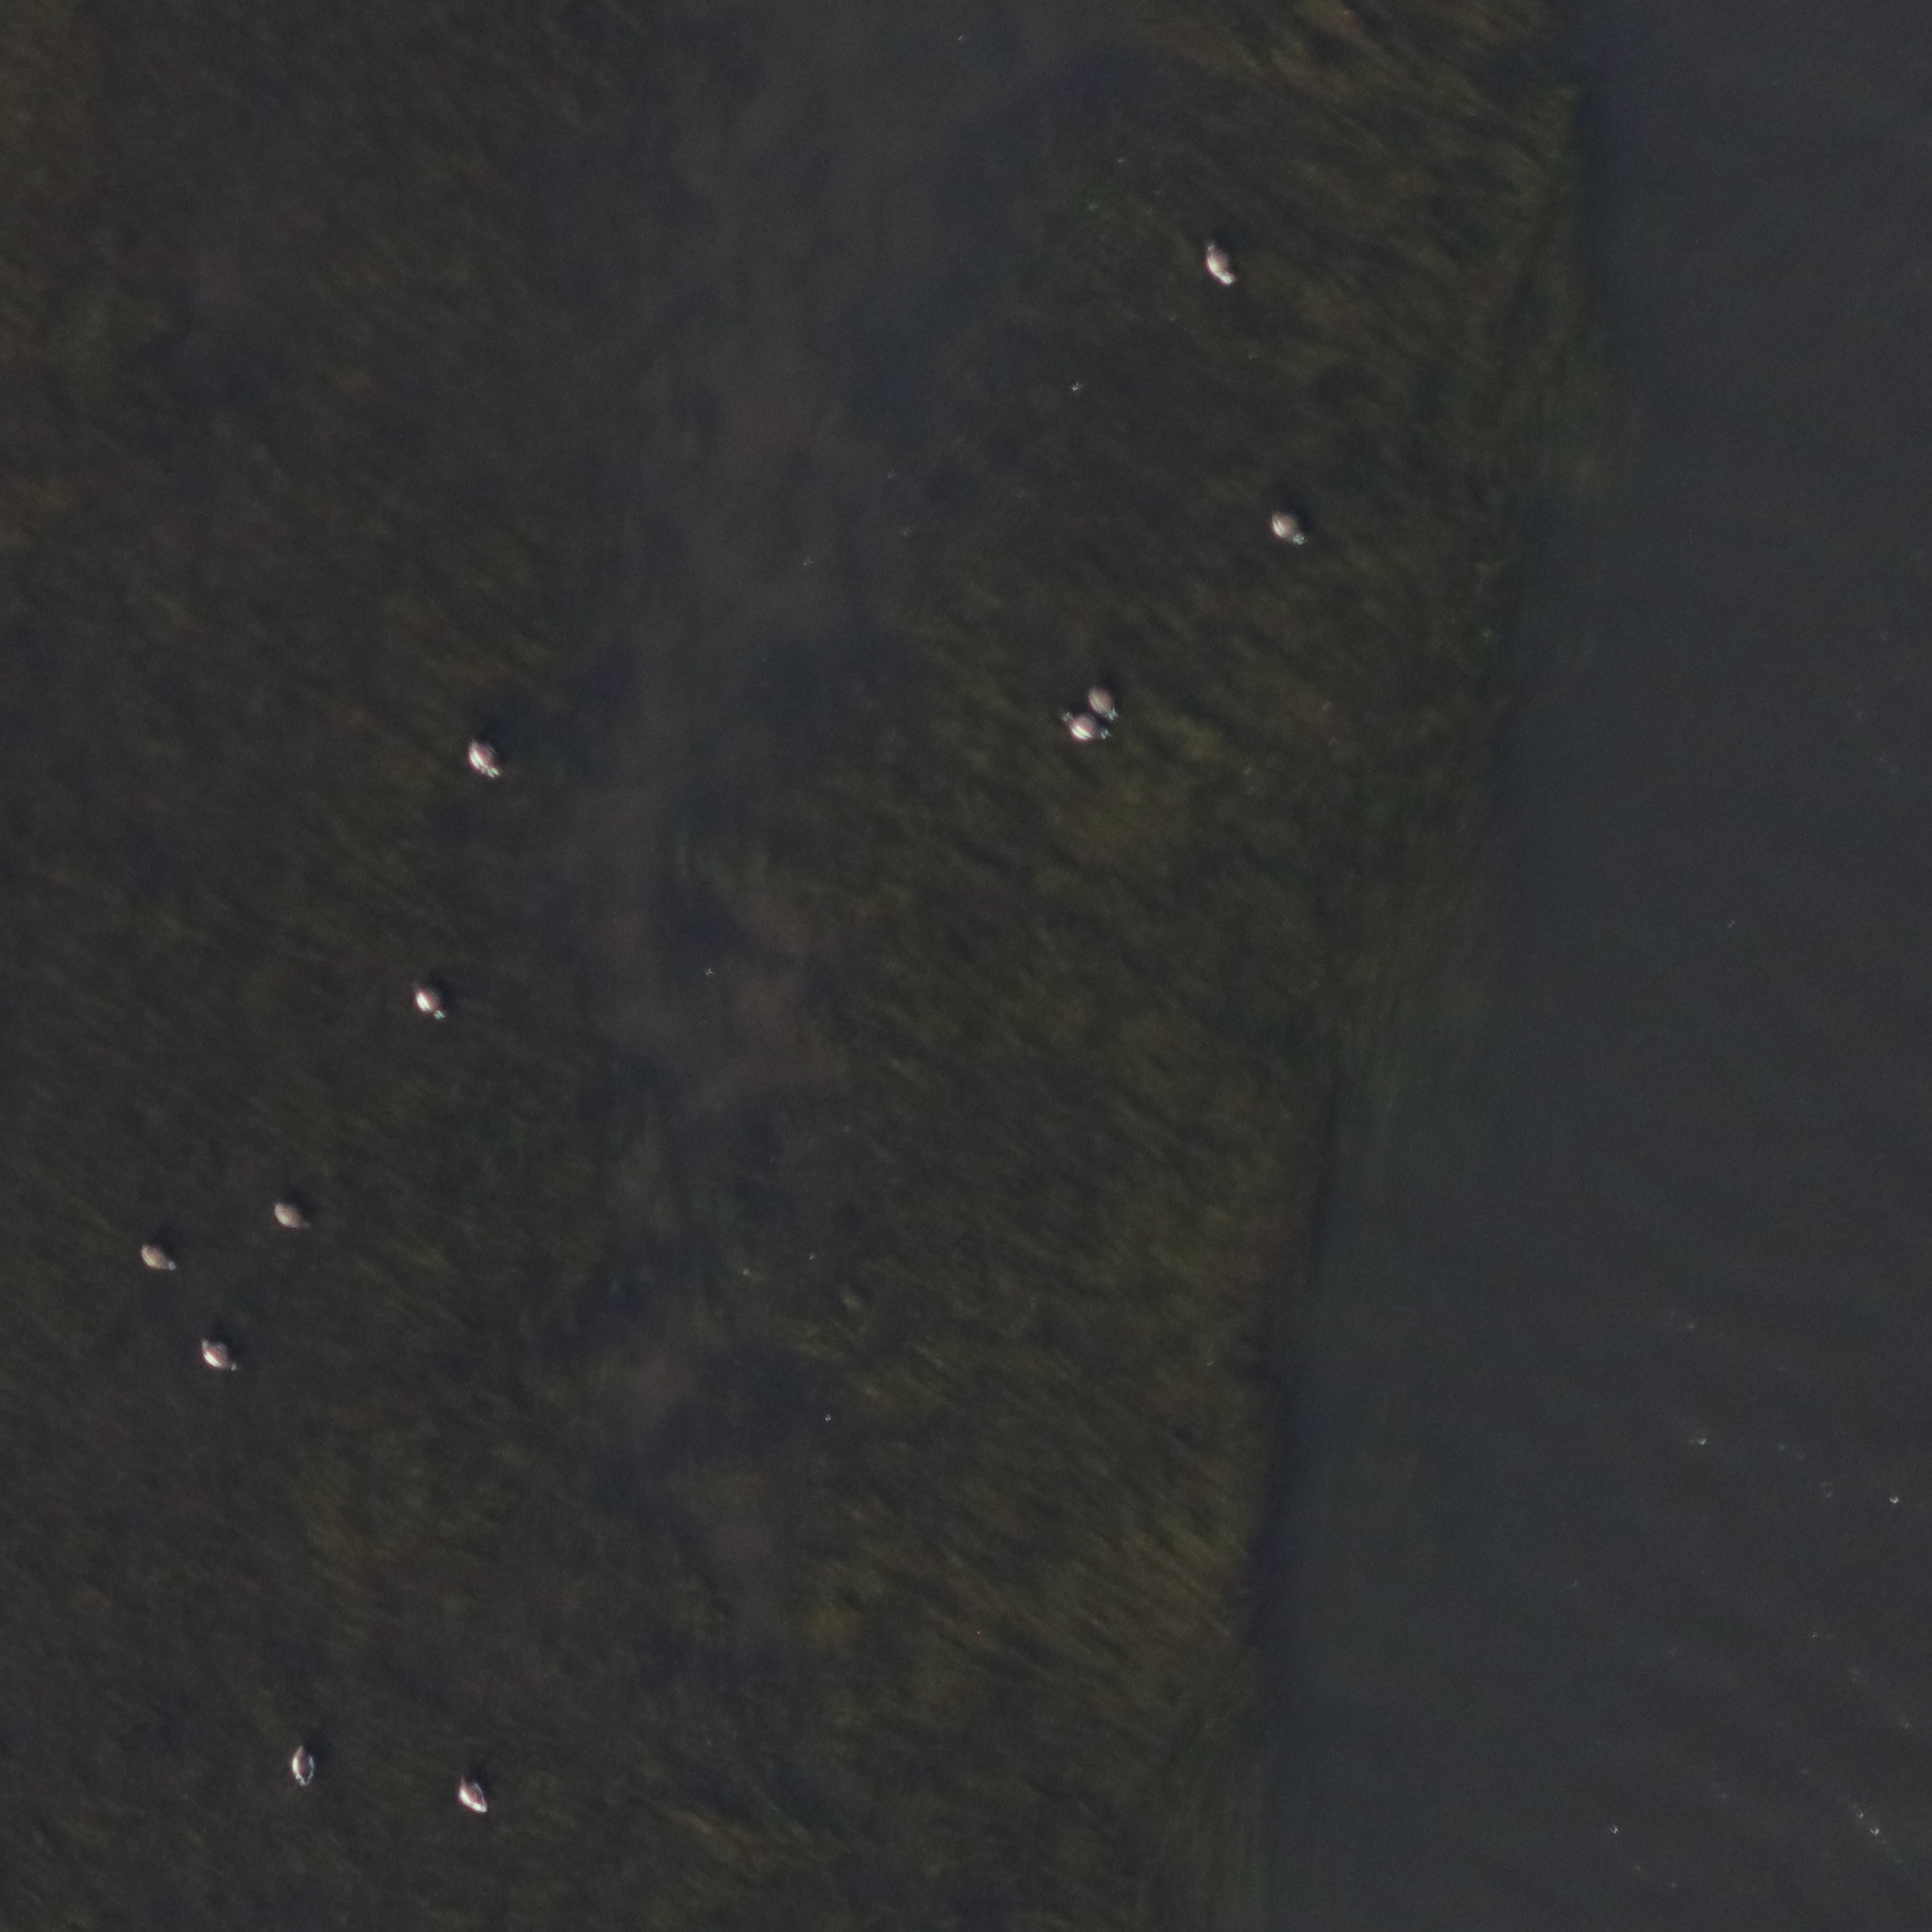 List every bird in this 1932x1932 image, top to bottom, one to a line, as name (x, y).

brant (1219, 262)
brant (1285, 526)
brant (1106, 696)
brant (1084, 725)
brant (484, 758)
brant (429, 1001)
brant (288, 1215)
brant (156, 1257)
brant (219, 1353)
brant (302, 1764)
brant (473, 1794)